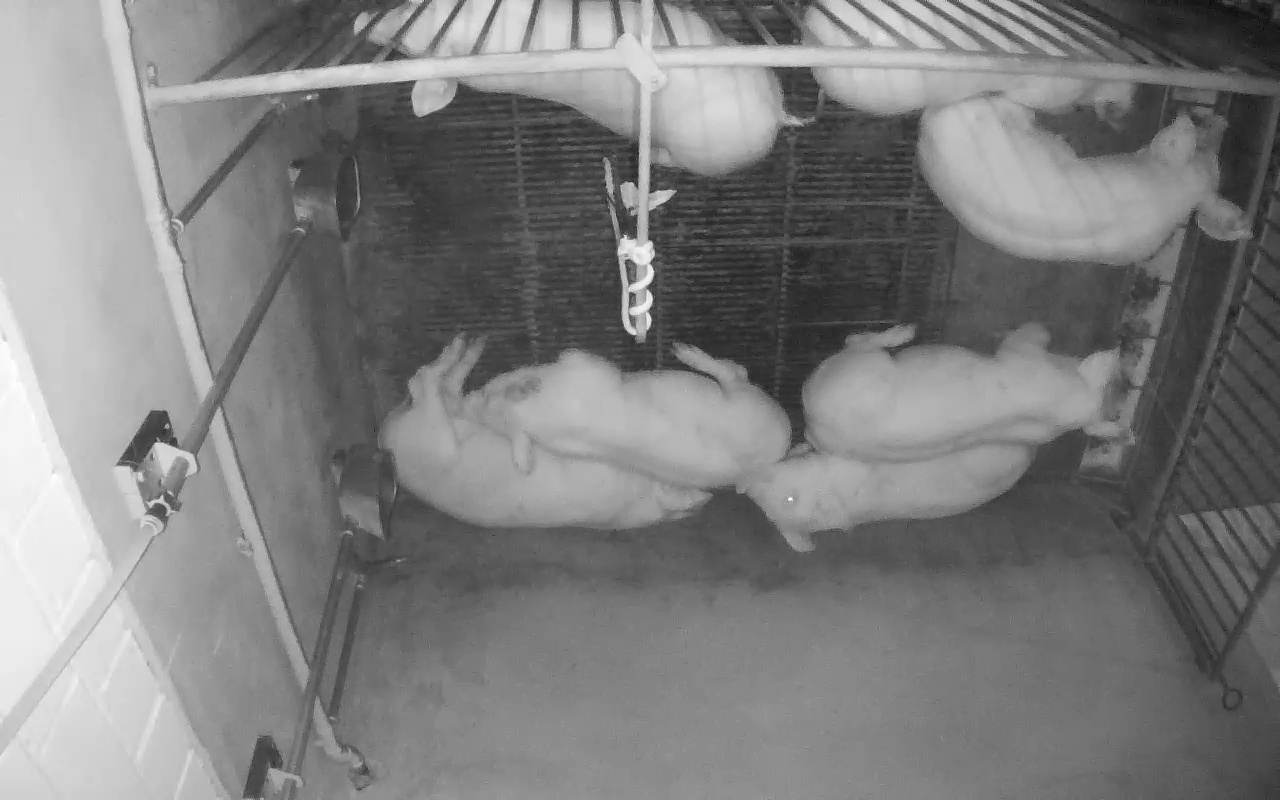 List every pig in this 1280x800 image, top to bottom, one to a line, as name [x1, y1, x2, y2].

pig [354, 0, 826, 180]
pig [805, 0, 1155, 123]
pig [917, 93, 1252, 267]
pig [804, 318, 1133, 462]
pig [378, 334, 712, 531]
pig [454, 340, 793, 489]
pig [734, 440, 1034, 552]